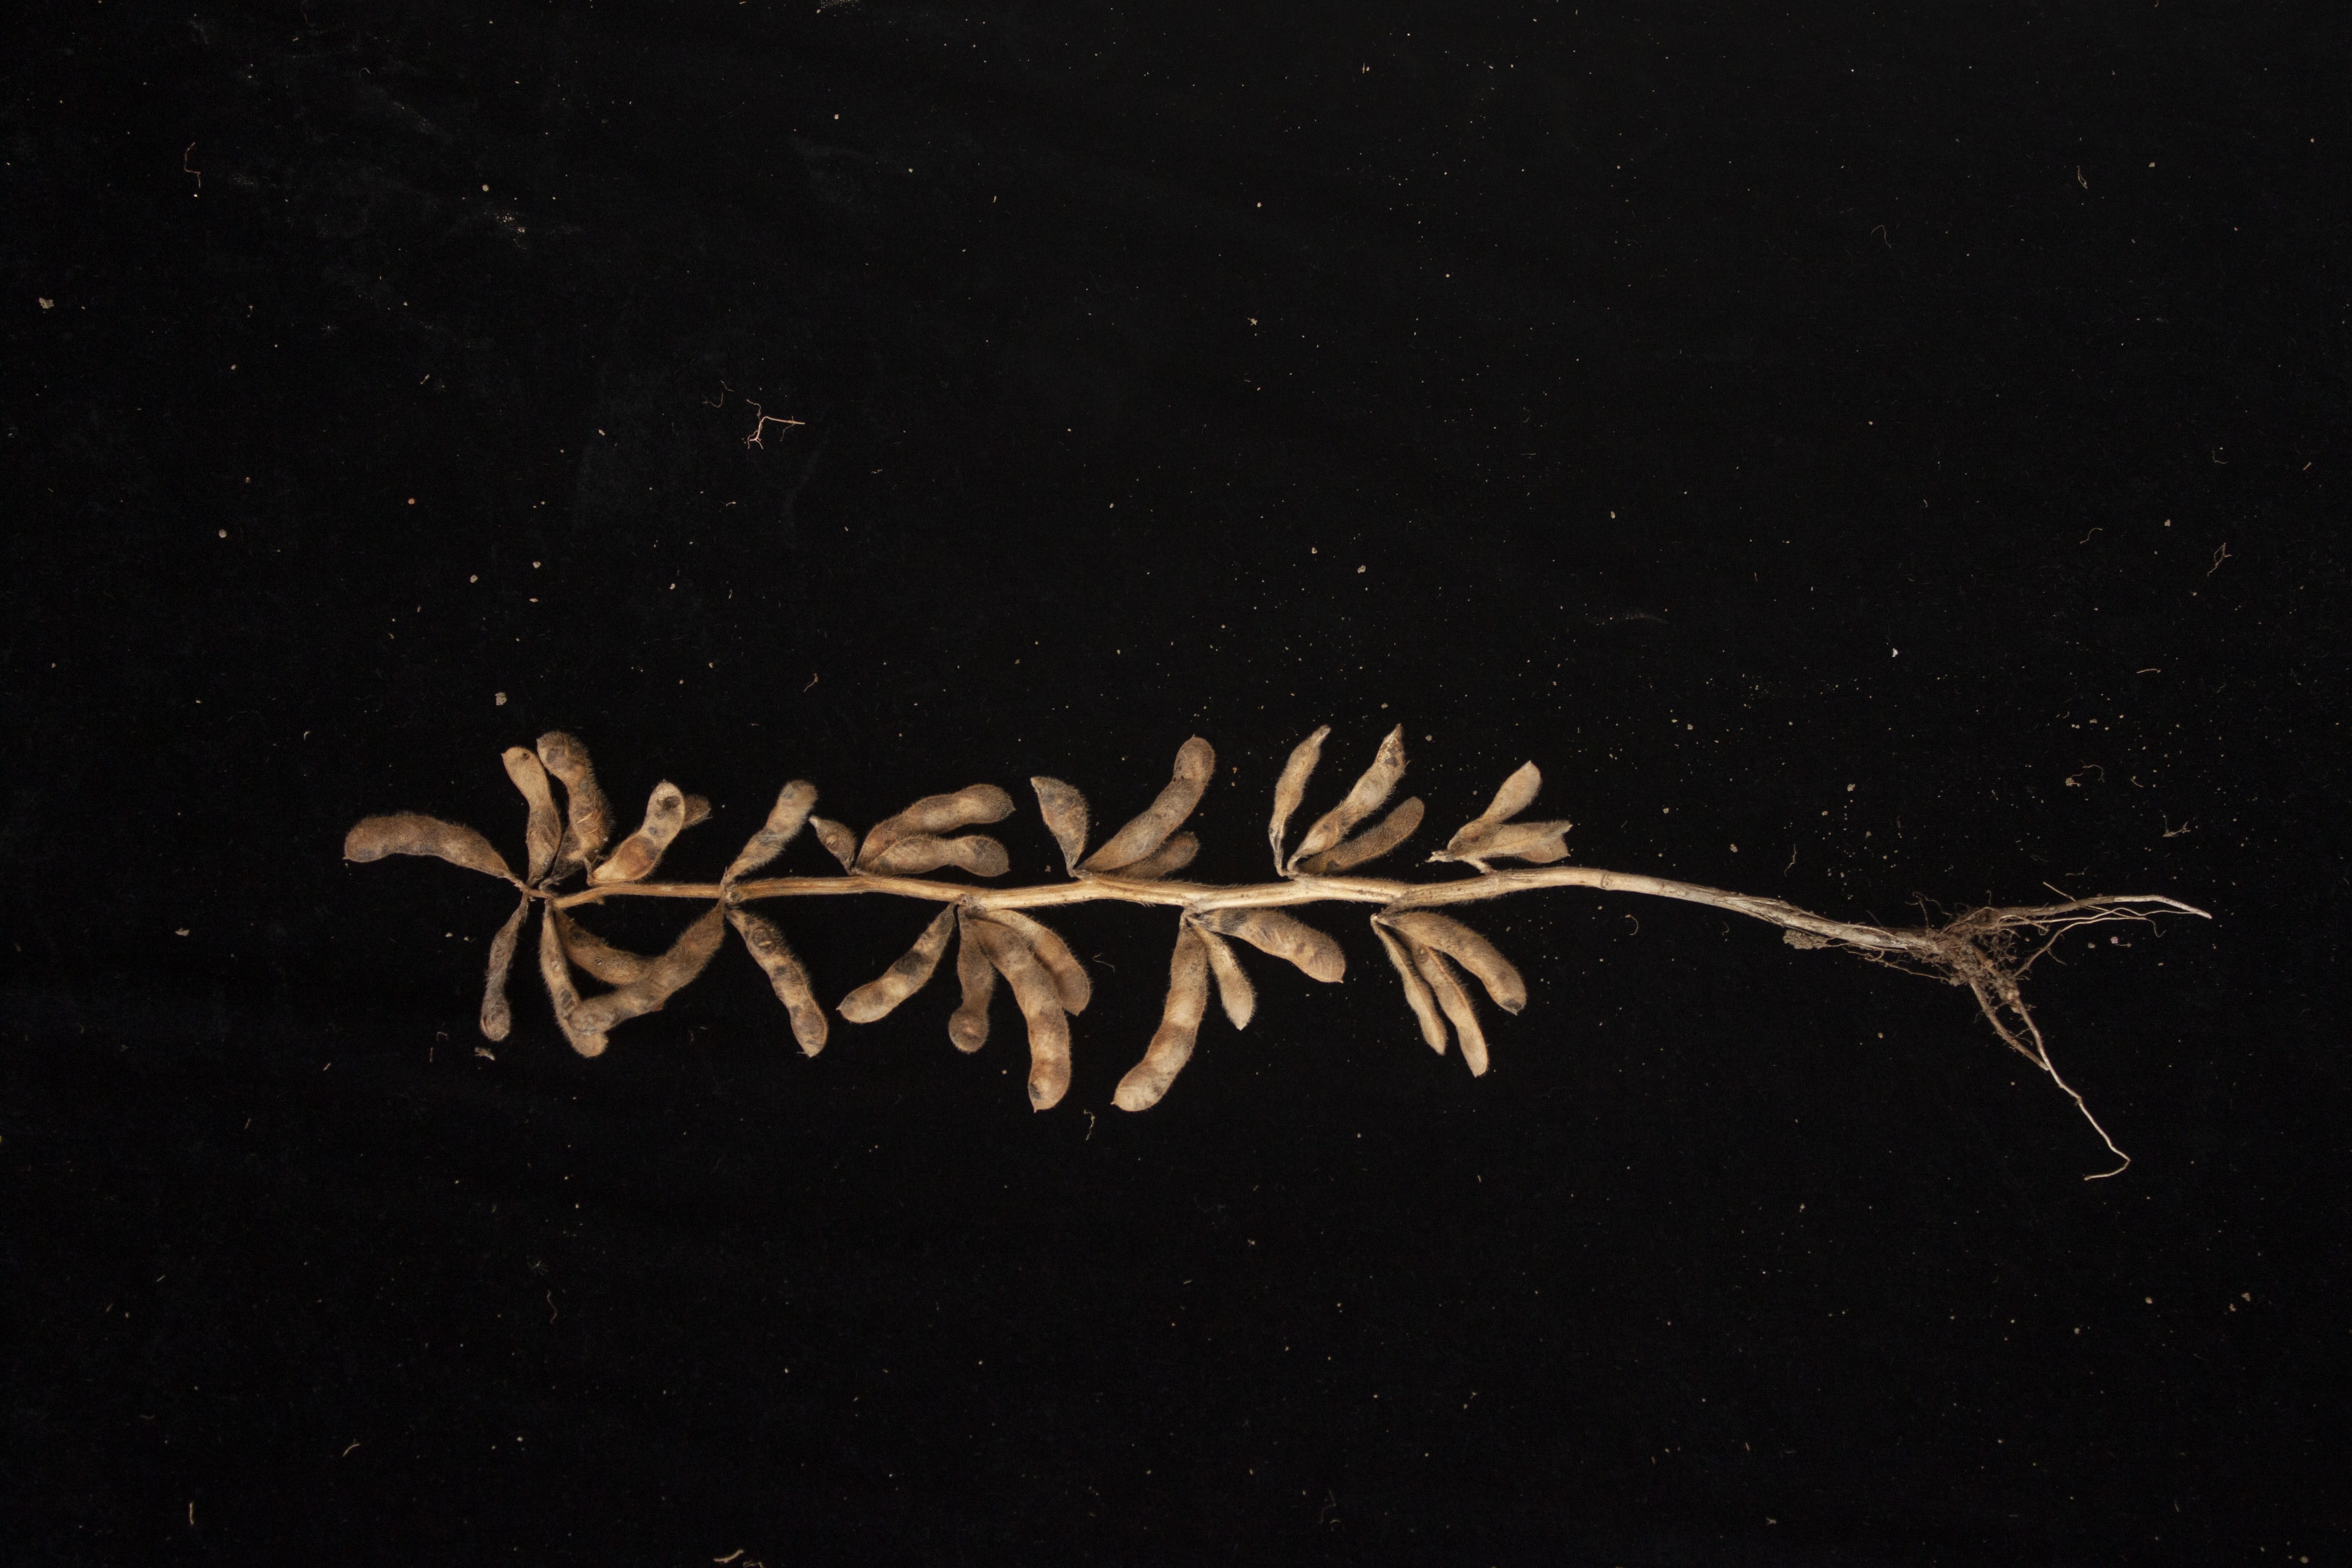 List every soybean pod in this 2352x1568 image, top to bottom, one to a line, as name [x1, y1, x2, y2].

soybean pod [1272, 727, 1328, 868]
soybean pod [1286, 727, 1404, 871]
soybean pod [536, 735, 610, 881]
soybean pod [1079, 741, 1211, 870]
soybean pod [501, 751, 559, 885]
soybean pod [1454, 766, 1541, 848]
soybean pod [720, 780, 814, 885]
soybean pod [1029, 780, 1087, 867]
soybean pod [857, 782, 1016, 867]
soybean pod [592, 785, 685, 881]
soybean pod [1299, 798, 1423, 877]
soybean pod [343, 816, 507, 879]
soybean pod [811, 820, 853, 872]
soybean pod [1450, 821, 1571, 856]
soybean pod [867, 834, 1009, 877]
soybean pod [1122, 836, 1201, 879]
soybean pod [481, 894, 530, 1039]
soybean pod [577, 904, 721, 1035]
soybean pod [840, 904, 955, 1024]
soybean pod [725, 910, 826, 1058]
soybean pod [1196, 910, 1348, 982]
soybean pod [541, 911, 605, 1057]
soybean pod [952, 911, 990, 1051]
soybean pod [980, 912, 1087, 1015]
soybean pod [1379, 913, 1527, 1013]
soybean pod [554, 915, 650, 982]
soybean pod [958, 915, 1073, 1108]
soybean pod [1194, 927, 1251, 1030]
soybean pod [1114, 929, 1210, 1116]
soybean pod [1375, 930, 1449, 1054]
soybean pod [1404, 931, 1487, 1078]